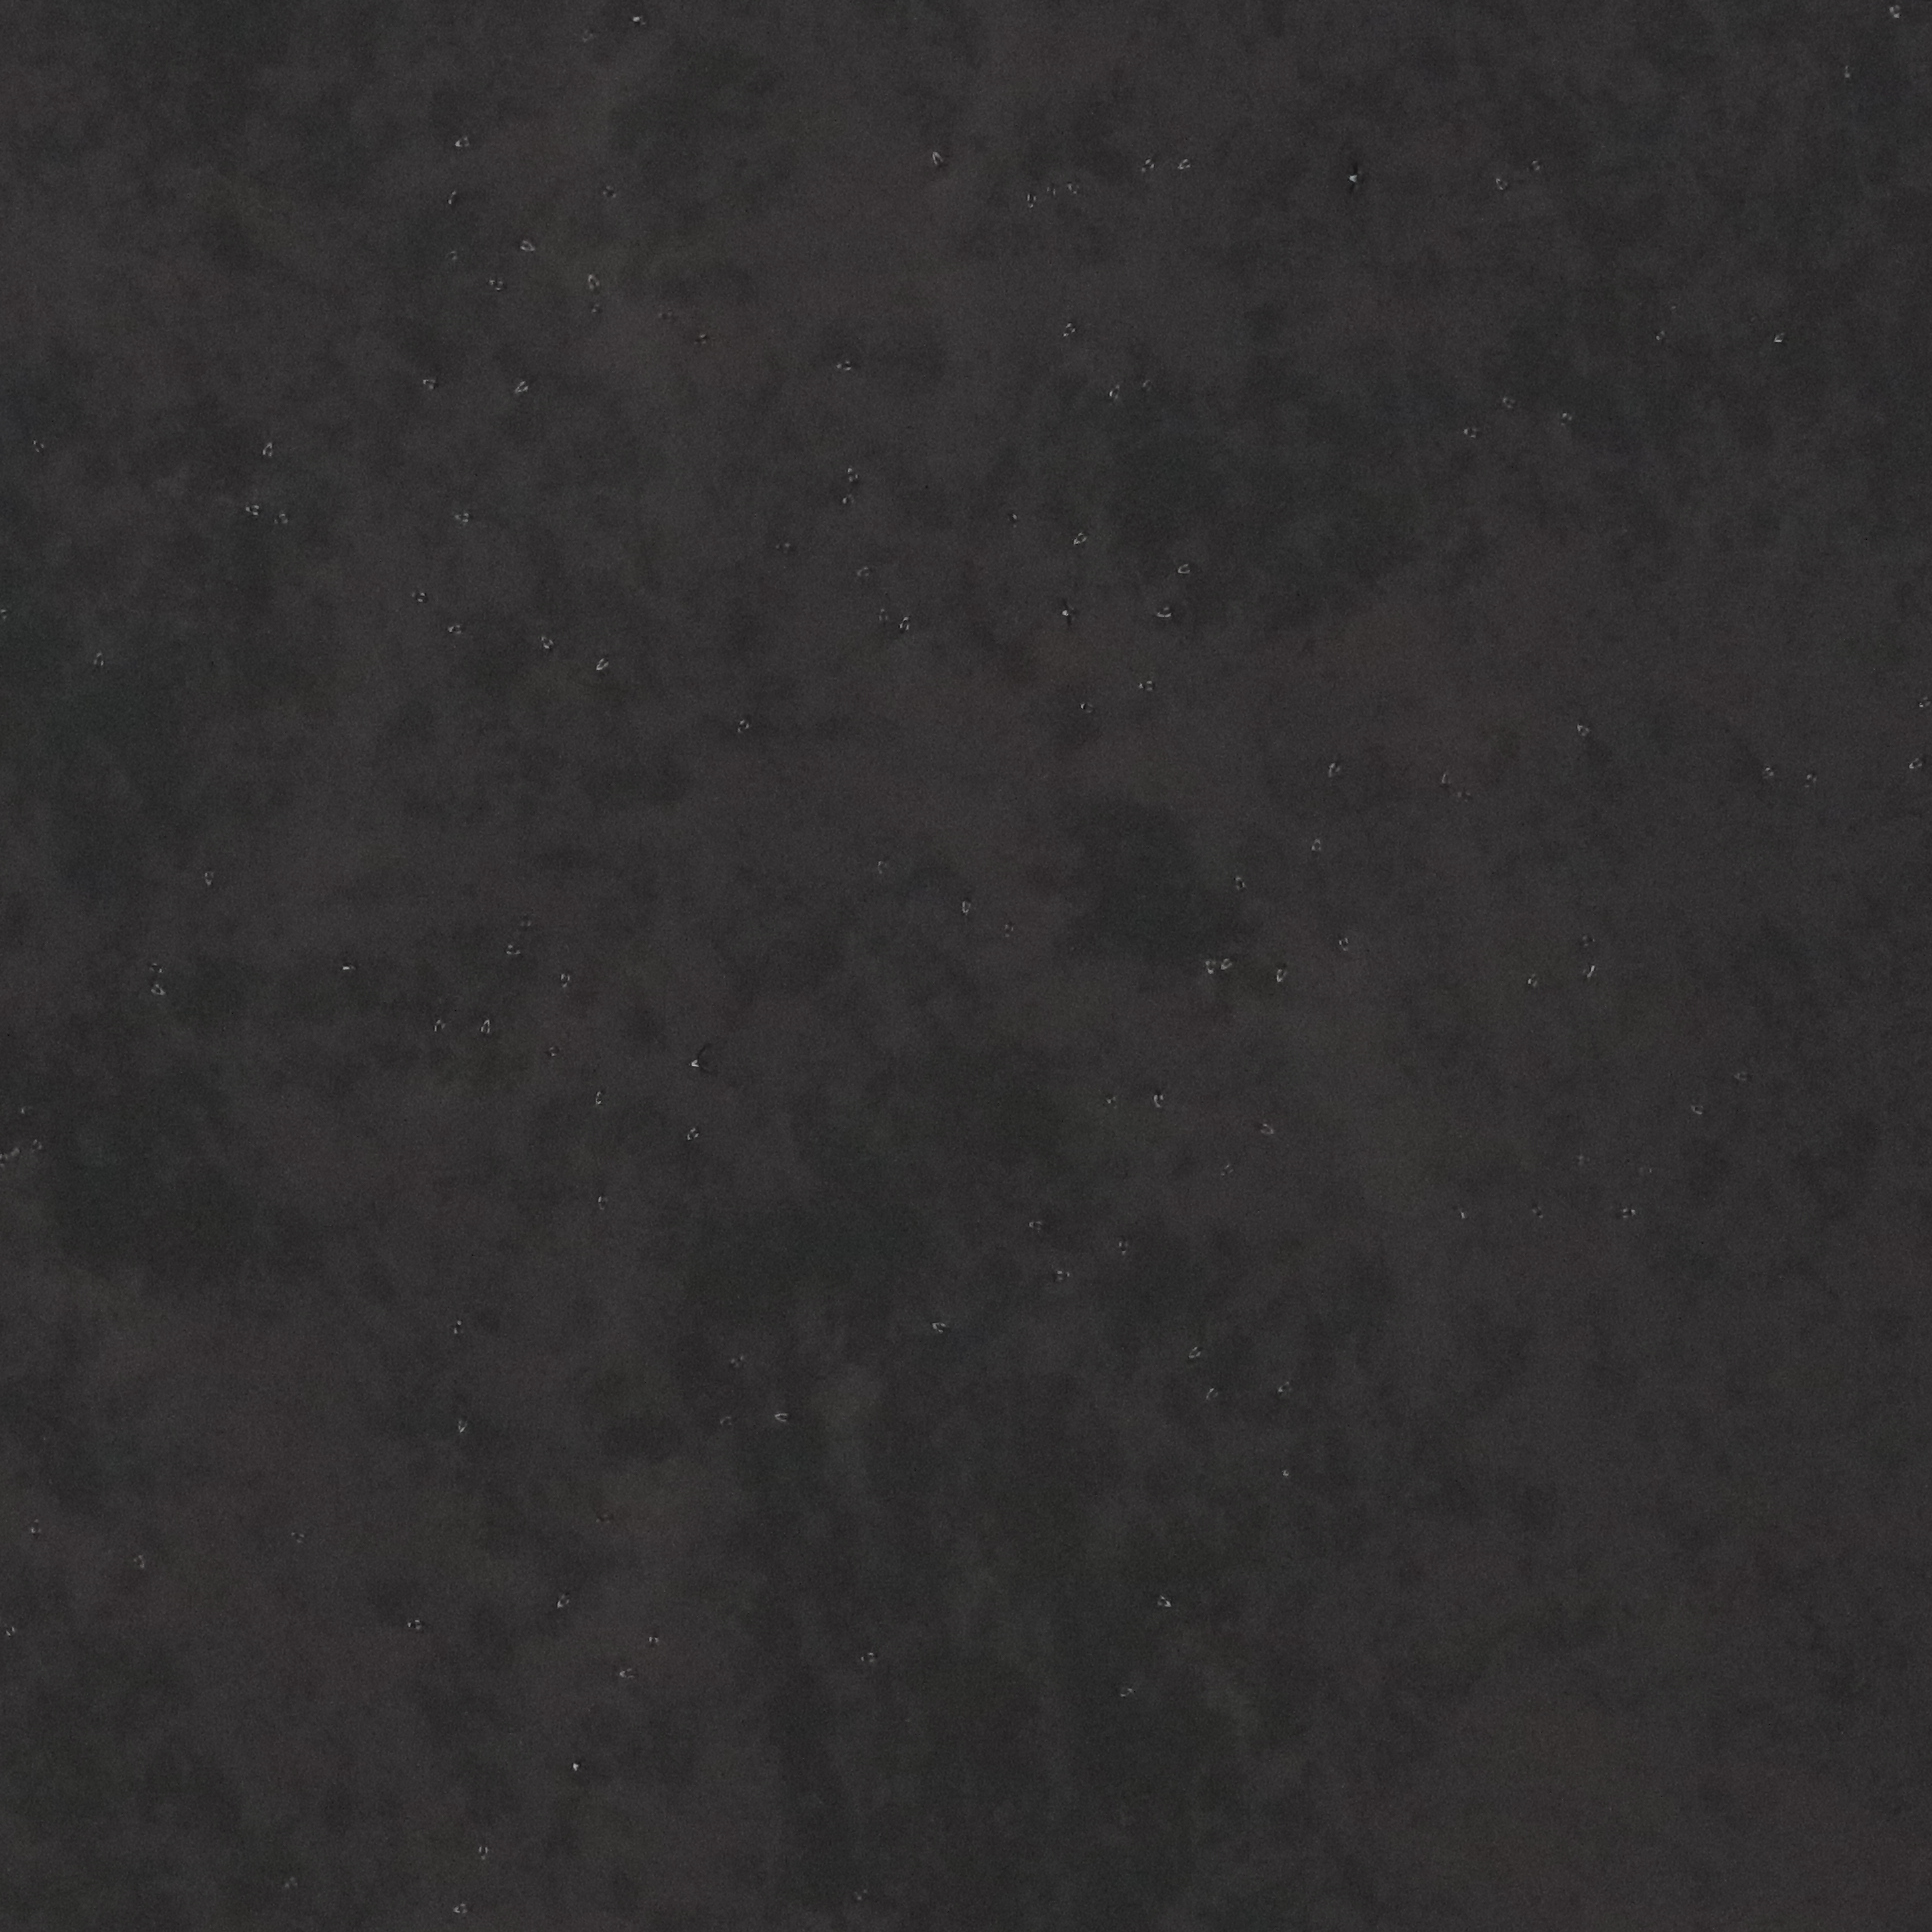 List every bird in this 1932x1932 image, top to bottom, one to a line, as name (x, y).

brant (1905, 8)
brant (647, 23)
brant (579, 39)
brant (1851, 77)
brant (462, 142)
brant (945, 155)
brant (1196, 161)
brant (1535, 164)
brant (1149, 165)
brant (1356, 183)
brant (1058, 185)
brant (1498, 185)
brant (1084, 189)
brant (608, 190)
brant (454, 196)
brant (1033, 198)
brant (525, 243)
brant (457, 251)
brant (595, 279)
brant (495, 285)
brant (1673, 306)
brant (605, 308)
brant (671, 320)
brant (1070, 329)
brant (705, 334)
brant (1662, 336)
brant (1774, 336)
brant (851, 366)
brant (429, 386)
brant (520, 388)
brant (1158, 388)
brant (1112, 403)
brant (1514, 406)
brant (1563, 422)
brant (1474, 434)
brant (277, 448)
brant (45, 450)
brant (861, 476)
brant (852, 507)
brant (251, 511)
brant (464, 517)
brant (1010, 519)
brant (286, 523)
brant (1084, 536)
brant (785, 551)
brant (862, 569)
brant (1183, 570)
brant (424, 595)
brant (1173, 609)
brant (1074, 612)
brant (2, 619)
brant (888, 620)
brant (913, 621)
brant (459, 628)
brant (547, 646)
brant (103, 658)
brant (598, 658)
brant (1142, 687)
brant (1919, 702)
brant (1085, 713)
brant (751, 726)
brant (1586, 726)
brant (1333, 766)
brant (1913, 766)
brant (1761, 774)
brant (1813, 786)
brant (1447, 789)
brant (1465, 796)
brant (1317, 847)
brant (874, 861)
brant (203, 878)
brant (1240, 881)
brant (965, 906)
brant (529, 913)
brant (1008, 923)
brant (1588, 939)
brant (1341, 942)
brant (513, 944)
brant (1224, 962)
brant (162, 966)
brant (1212, 969)
brant (350, 970)
brant (565, 970)
brant (1287, 970)
brant (1591, 972)
brant (1528, 989)
brant (149, 994)
brant (441, 1028)
brant (485, 1028)
brant (553, 1051)
brant (702, 1055)
brant (1744, 1078)
brant (1156, 1091)
brant (1124, 1098)
brant (607, 1100)
brant (23, 1111)
brant (1702, 1112)
brant (1274, 1122)
brant (697, 1137)
brant (41, 1141)
brant (22, 1158)
brant (9, 1162)
brant (1583, 1165)
brant (1231, 1169)
brant (1648, 1173)
brant (607, 1196)
brant (1535, 1209)
brant (1637, 1215)
brant (1459, 1219)
brant (1039, 1227)
brant (1123, 1245)
brant (1061, 1281)
brant (458, 1326)
brant (939, 1334)
brant (1204, 1352)
brant (744, 1369)
brant (1289, 1383)
brant (1213, 1395)
brant (780, 1411)
brant (724, 1421)
brant (460, 1430)
brant (1294, 1472)
brant (612, 1519)
brant (39, 1524)
brant (295, 1543)
brant (140, 1560)
brant (1155, 1595)
brant (570, 1599)
brant (414, 1626)
brant (9, 1631)
brant (658, 1636)
brant (876, 1663)
brant (637, 1670)
brant (1133, 1689)
brant (489, 1852)
brant (286, 1884)
brant (864, 1893)
brant (459, 1913)